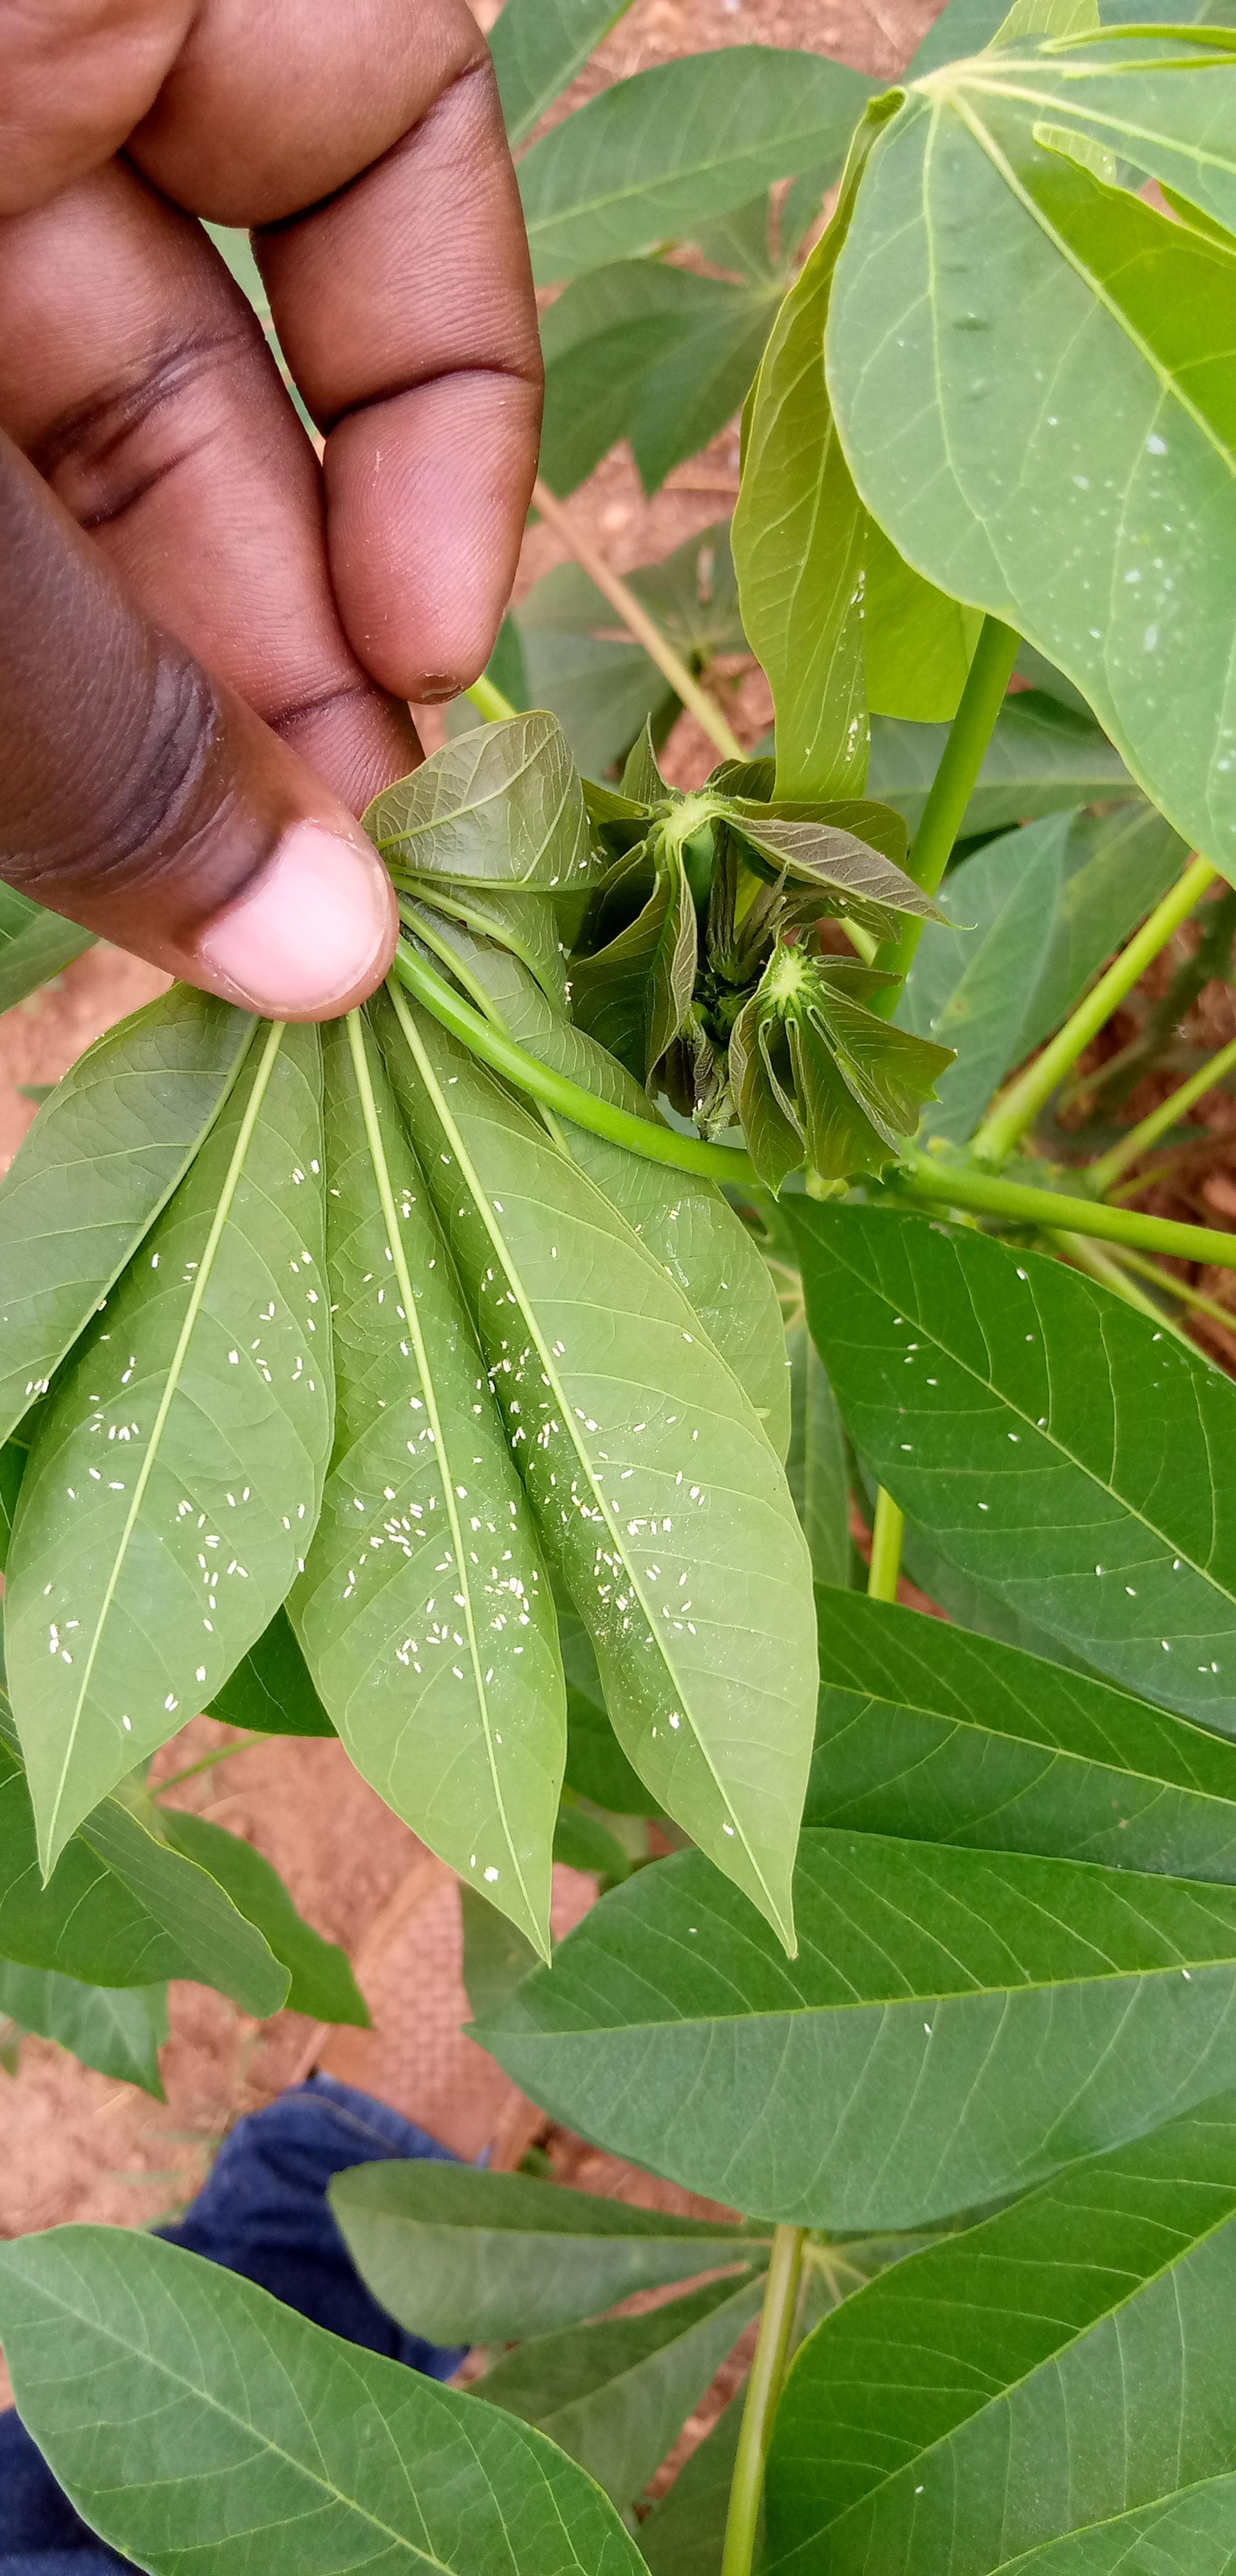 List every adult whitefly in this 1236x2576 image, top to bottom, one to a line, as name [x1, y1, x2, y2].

whitefly [578, 859, 588, 870]
whitefly [549, 875, 559, 887]
whitefly [837, 896, 849, 908]
whitefly [557, 940, 565, 953]
whitefly [564, 980, 576, 987]
whitefly [564, 985, 571, 993]
whitefly [565, 995, 572, 1001]
whitefly [446, 1075, 462, 1086]
whitefly [697, 1097, 704, 1111]
whitefly [438, 1151, 451, 1167]
whitefly [314, 1159, 321, 1175]
whitefly [310, 1160, 317, 1175]
whitefly [294, 1166, 305, 1181]
whitefly [290, 1173, 301, 1187]
whitefly [328, 1188, 342, 1199]
whitefly [401, 1188, 412, 1198]
whitefly [410, 1195, 418, 1204]
whitefly [492, 1198, 506, 1215]
whitefly [403, 1202, 412, 1211]
whitefly [401, 1205, 411, 1219]
whitefly [456, 1207, 467, 1219]
whitefly [669, 1207, 680, 1217]
whitefly [668, 1213, 678, 1221]
whitefly [633, 1222, 644, 1235]
whitefly [550, 1244, 558, 1260]
whitefly [383, 1245, 394, 1262]
whitefly [301, 1249, 314, 1262]
whitefly [149, 1250, 162, 1271]
whitefly [301, 1255, 310, 1266]
whitefly [426, 1257, 437, 1270]
whitefly [288, 1258, 301, 1275]
whitefly [183, 1260, 202, 1270]
whitefly [662, 1264, 675, 1278]
whitefly [1013, 1266, 1031, 1284]
whitefly [485, 1267, 496, 1282]
whitefly [360, 1272, 375, 1284]
whitefly [180, 1274, 197, 1283]
whitefly [480, 1280, 489, 1294]
whitefly [718, 1280, 730, 1291]
whitefly [377, 1287, 386, 1305]
whitefly [308, 1288, 320, 1302]
whitefly [505, 1289, 518, 1305]
whitefly [305, 1292, 317, 1305]
whitefly [494, 1297, 504, 1307]
whitefly [267, 1298, 277, 1317]
whitefly [97, 1299, 109, 1312]
whitefly [330, 1303, 340, 1313]
whitefly [395, 1304, 407, 1320]
whitefly [257, 1313, 272, 1323]
whitefly [891, 1316, 905, 1328]
whitefly [304, 1316, 319, 1334]
whitefly [681, 1331, 695, 1344]
whitefly [1148, 1331, 1166, 1345]
whitefly [98, 1333, 112, 1342]
whitefly [249, 1336, 264, 1350]
whitefly [500, 1339, 510, 1351]
whitefly [555, 1339, 568, 1354]
whitefly [398, 1340, 410, 1357]
whitefly [905, 1341, 921, 1354]
whitefly [524, 1346, 531, 1358]
whitefly [551, 1347, 562, 1358]
whitefly [232, 1349, 239, 1366]
whitefly [228, 1351, 234, 1364]
whitefly [128, 1354, 138, 1368]
whitefly [294, 1354, 305, 1370]
whitefly [518, 1354, 527, 1367]
whitefly [901, 1356, 915, 1364]
whitefly [254, 1358, 269, 1366]
whitefly [502, 1358, 509, 1374]
whitefly [782, 1359, 794, 1368]
whitefly [506, 1361, 513, 1372]
whitefly [489, 1367, 499, 1372]
whitefly [261, 1367, 274, 1383]
whitefly [120, 1368, 134, 1383]
whitefly [290, 1370, 303, 1381]
whitefly [514, 1370, 523, 1383]
whitefly [487, 1371, 496, 1378]
whitefly [540, 1372, 552, 1388]
whitefly [924, 1376, 941, 1389]
whitefly [41, 1377, 51, 1395]
whitefly [475, 1377, 483, 1391]
whitefly [33, 1378, 44, 1392]
whitefly [307, 1378, 318, 1395]
whitefly [487, 1379, 497, 1394]
whitefly [23, 1380, 35, 1397]
whitefly [88, 1394, 102, 1403]
whitefly [410, 1396, 424, 1408]
whitefly [375, 1398, 387, 1409]
whitefly [509, 1400, 514, 1414]
whitefly [409, 1401, 419, 1410]
whitefly [512, 1401, 521, 1414]
whitefly [537, 1401, 550, 1408]
whitefly [473, 1403, 482, 1409]
whitefly [572, 1406, 586, 1420]
whitefly [473, 1408, 483, 1415]
whitefly [91, 1412, 106, 1420]
whitefly [664, 1413, 680, 1426]
whitefly [1036, 1416, 1047, 1429]
whitefly [587, 1417, 600, 1430]
whitefly [550, 1419, 561, 1435]
whitefly [583, 1420, 596, 1433]
whitefly [630, 1420, 648, 1433]
whitefly [89, 1421, 103, 1432]
whitefly [131, 1421, 142, 1435]
whitefly [545, 1422, 550, 1435]
whitefly [108, 1424, 118, 1441]
whitefly [124, 1425, 131, 1443]
whitefly [118, 1426, 124, 1442]
whitefly [426, 1426, 437, 1444]
whitefly [516, 1426, 520, 1439]
whitefly [519, 1426, 528, 1441]
whitefly [690, 1426, 701, 1443]
whitefly [418, 1428, 427, 1441]
whitefly [536, 1431, 543, 1444]
whitefly [1005, 1431, 1020, 1444]
whitefly [511, 1434, 518, 1448]
whitefly [543, 1435, 549, 1450]
whitefly [406, 1439, 418, 1455]
whitefly [897, 1443, 913, 1455]
whitefly [597, 1449, 610, 1461]
whitefly [471, 1454, 484, 1465]
whitefly [527, 1461, 536, 1472]
whitefly [87, 1465, 102, 1481]
whitefly [618, 1467, 635, 1482]
whitefly [674, 1469, 684, 1486]
whitefly [548, 1472, 558, 1486]
whitefly [589, 1472, 605, 1482]
whitefly [568, 1479, 579, 1493]
whitefly [108, 1480, 126, 1492]
whitefly [689, 1484, 696, 1497]
whitefly [241, 1485, 252, 1503]
whitefly [456, 1485, 465, 1500]
whitefly [458, 1485, 469, 1497]
whitefly [692, 1485, 700, 1501]
whitefly [385, 1486, 396, 1499]
whitefly [66, 1486, 78, 1501]
whitefly [383, 1490, 392, 1501]
whitefly [225, 1492, 237, 1508]
whitefly [570, 1494, 582, 1508]
whitefly [697, 1494, 706, 1507]
whitefly [428, 1495, 436, 1512]
whitefly [353, 1496, 366, 1513]
whitefly [543, 1496, 552, 1506]
whitefly [610, 1498, 623, 1513]
whitefly [181, 1499, 194, 1513]
whitefly [508, 1500, 518, 1515]
whitefly [975, 1500, 990, 1515]
whitefly [297, 1502, 307, 1521]
whitefly [408, 1502, 424, 1512]
whitefly [177, 1503, 187, 1517]
whitefly [583, 1504, 591, 1517]
whitefly [591, 1506, 600, 1516]
whitefly [580, 1507, 587, 1519]
whitefly [409, 1508, 422, 1520]
whitefly [560, 1510, 569, 1524]
whitefly [196, 1513, 207, 1529]
whitefly [281, 1513, 291, 1531]
whitefly [592, 1515, 605, 1522]
whitefly [173, 1515, 183, 1524]
whitefly [401, 1515, 413, 1533]
whitefly [389, 1517, 402, 1529]
whitefly [474, 1517, 482, 1528]
whitefly [666, 1517, 673, 1534]
whitefly [470, 1517, 478, 1533]
whitefly [631, 1518, 648, 1526]
whitefly [662, 1518, 666, 1531]
whitefly [650, 1519, 659, 1535]
whitefly [485, 1520, 498, 1534]
whitefly [509, 1520, 520, 1533]
whitefly [382, 1521, 397, 1534]
whitefly [629, 1522, 641, 1534]
whitefly [626, 1524, 635, 1537]
whitefly [415, 1528, 427, 1538]
whitefly [203, 1534, 220, 1542]
whitefly [388, 1534, 398, 1542]
whitefly [398, 1535, 412, 1546]
whitefly [368, 1536, 384, 1545]
whitefly [205, 1540, 219, 1550]
whitefly [370, 1540, 380, 1549]
whitefly [402, 1545, 413, 1558]
whitefly [595, 1545, 602, 1562]
whitefly [503, 1549, 512, 1555]
whitefly [443, 1550, 454, 1562]
whitefly [612, 1550, 624, 1566]
whitefly [468, 1551, 480, 1566]
whitefly [358, 1551, 368, 1566]
whitefly [601, 1551, 613, 1566]
whitefly [197, 1552, 208, 1569]
whitefly [501, 1553, 513, 1562]
whitefly [295, 1555, 306, 1574]
whitefly [1169, 1557, 1181, 1572]
whitefly [226, 1558, 238, 1576]
whitefly [1093, 1562, 1104, 1579]
whitefly [433, 1562, 451, 1573]
whitefly [651, 1563, 662, 1575]
whitefly [611, 1564, 620, 1578]
whitefly [490, 1565, 500, 1581]
whitefly [593, 1565, 601, 1578]
whitefly [236, 1566, 250, 1579]
whitefly [644, 1567, 658, 1582]
whitefly [346, 1568, 358, 1584]
whitefly [530, 1569, 541, 1582]
whitefly [203, 1569, 210, 1585]
whitefly [211, 1570, 220, 1588]
whitefly [677, 1571, 689, 1587]
whitefly [509, 1577, 513, 1593]
whitefly [513, 1577, 517, 1593]
whitefly [517, 1578, 525, 1595]
whitefly [498, 1580, 509, 1588]
whitefly [40, 1582, 56, 1596]
whitefly [603, 1584, 612, 1593]
whitefly [483, 1584, 494, 1593]
whitefly [597, 1584, 606, 1598]
whitefly [1123, 1584, 1138, 1599]
whitefly [342, 1585, 355, 1599]
whitefly [628, 1585, 637, 1598]
whitefly [494, 1587, 505, 1596]
whitefly [530, 1588, 540, 1596]
whitefly [208, 1593, 218, 1611]
whitefly [458, 1593, 467, 1603]
whitefly [619, 1593, 630, 1606]
whitefly [453, 1595, 465, 1609]
whitefly [522, 1595, 530, 1611]
whitefly [424, 1596, 435, 1614]
whitefly [679, 1599, 693, 1614]
whitefly [615, 1600, 625, 1612]
whitefly [660, 1605, 671, 1619]
whitefly [521, 1612, 531, 1623]
whitefly [498, 1613, 509, 1625]
whitefly [518, 1615, 528, 1626]
whitefly [621, 1615, 630, 1630]
whitefly [494, 1616, 503, 1632]
whitefly [201, 1617, 216, 1633]
whitefly [64, 1618, 82, 1629]
whitefly [671, 1620, 684, 1631]
whitefly [432, 1621, 441, 1634]
whitefly [488, 1621, 496, 1629]
whitefly [687, 1621, 698, 1636]
whitefly [48, 1623, 60, 1638]
whitefly [441, 1624, 449, 1641]
whitefly [453, 1631, 464, 1647]
whitefly [424, 1636, 443, 1645]
whitefly [644, 1636, 654, 1644]
whitefly [401, 1638, 412, 1652]
whitefly [1159, 1638, 1173, 1655]
whitefly [55, 1638, 61, 1648]
whitefly [49, 1639, 57, 1654]
whitefly [410, 1640, 420, 1653]
whitefly [511, 1645, 525, 1654]
whitefly [61, 1649, 74, 1665]
whitefly [396, 1649, 403, 1663]
whitefly [403, 1652, 410, 1667]
whitefly [413, 1660, 424, 1674]
whitefly [1210, 1660, 1222, 1677]
whitefly [1196, 1663, 1208, 1674]
whitefly [451, 1665, 465, 1680]
whitefly [201, 1666, 207, 1682]
whitefly [483, 1666, 494, 1684]
whitefly [195, 1667, 201, 1683]
whitefly [164, 1691, 174, 1710]
whitefly [169, 1700, 180, 1713]
whitefly [121, 1714, 135, 1732]
whitefly [669, 1720, 677, 1730]
whitefly [651, 1724, 659, 1739]
whitefly [493, 1732, 504, 1745]
whitefly [720, 1821, 735, 1837]
whitefly [469, 1852, 478, 1869]
whitefly [488, 1865, 500, 1874]
whitefly [485, 1868, 498, 1880]
whitefly [483, 1872, 493, 1884]
whitefly [685, 1925, 700, 1935]
whitefly [1179, 1967, 1194, 1982]
whitefly [921, 2021, 935, 2034]
whitefly [911, 2484, 927, 2496]